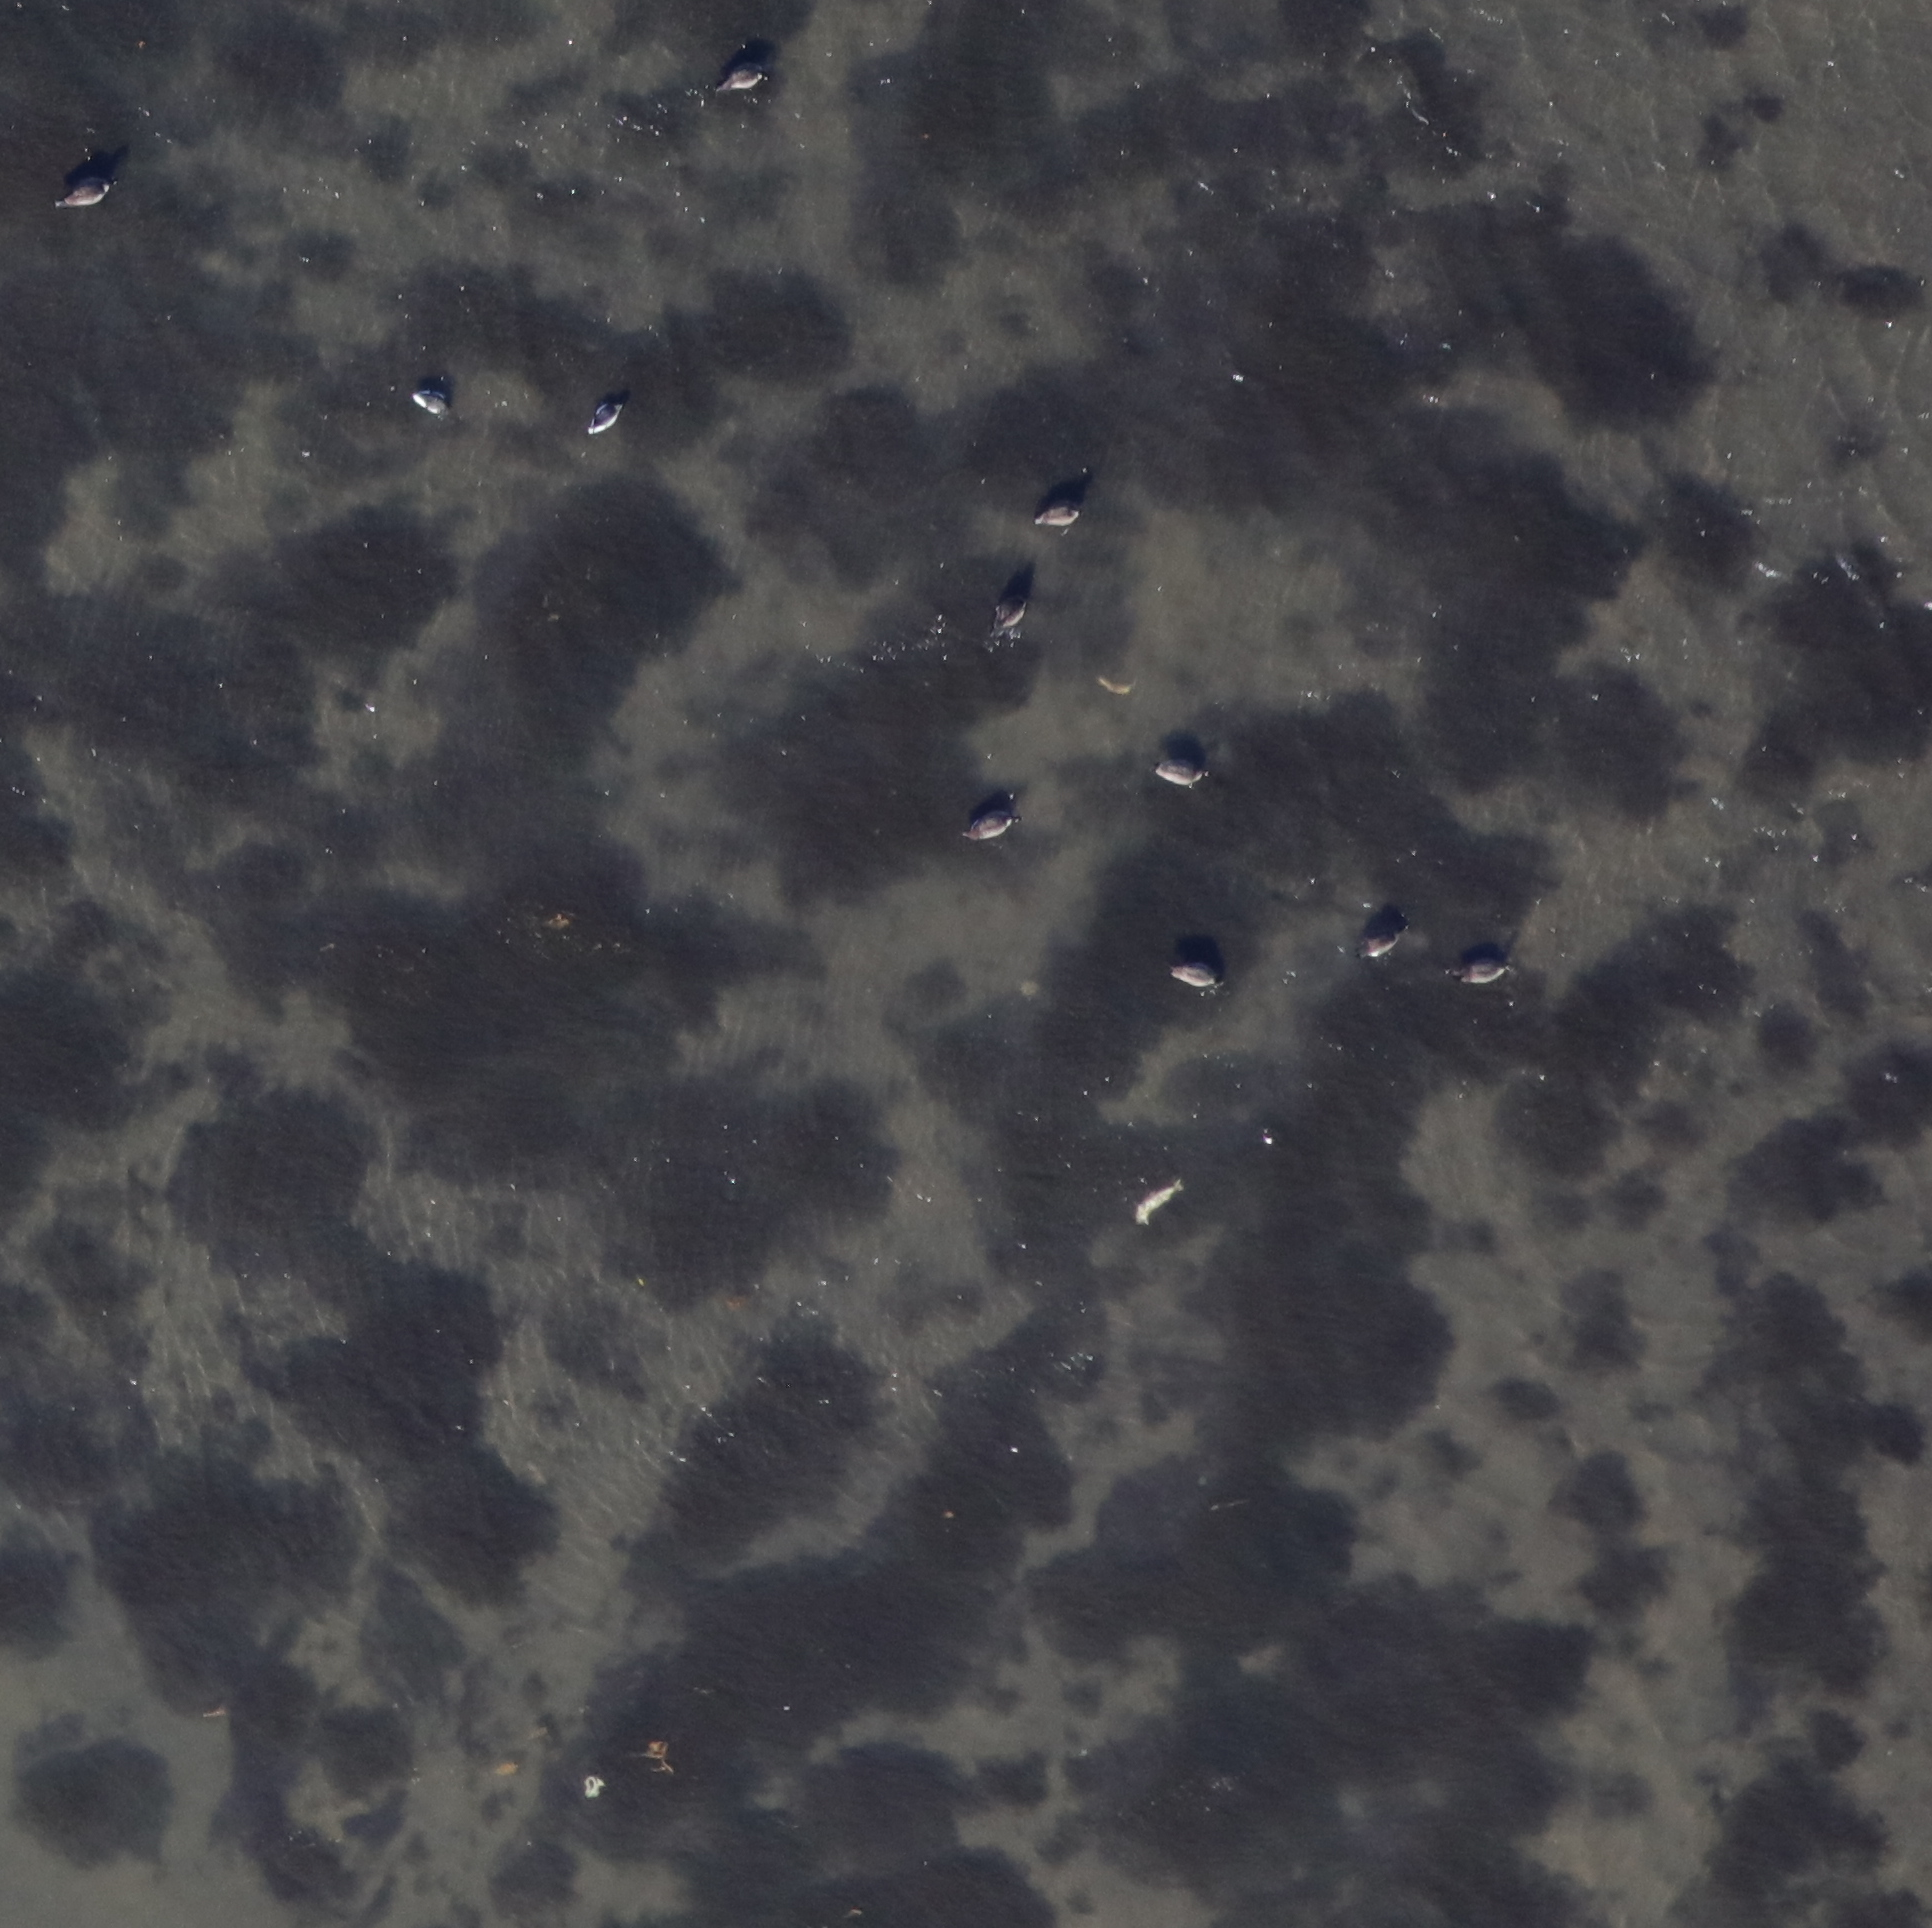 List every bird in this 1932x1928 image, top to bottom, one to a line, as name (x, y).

Canada goose (740, 78)
Canada goose (87, 191)
brant (432, 400)
brant (604, 415)
Canada goose (1056, 515)
Canada goose (1009, 614)
Canada goose (1176, 771)
Canada goose (990, 824)
Canada goose (1379, 944)
Canada goose (1483, 971)
Canada goose (1195, 975)